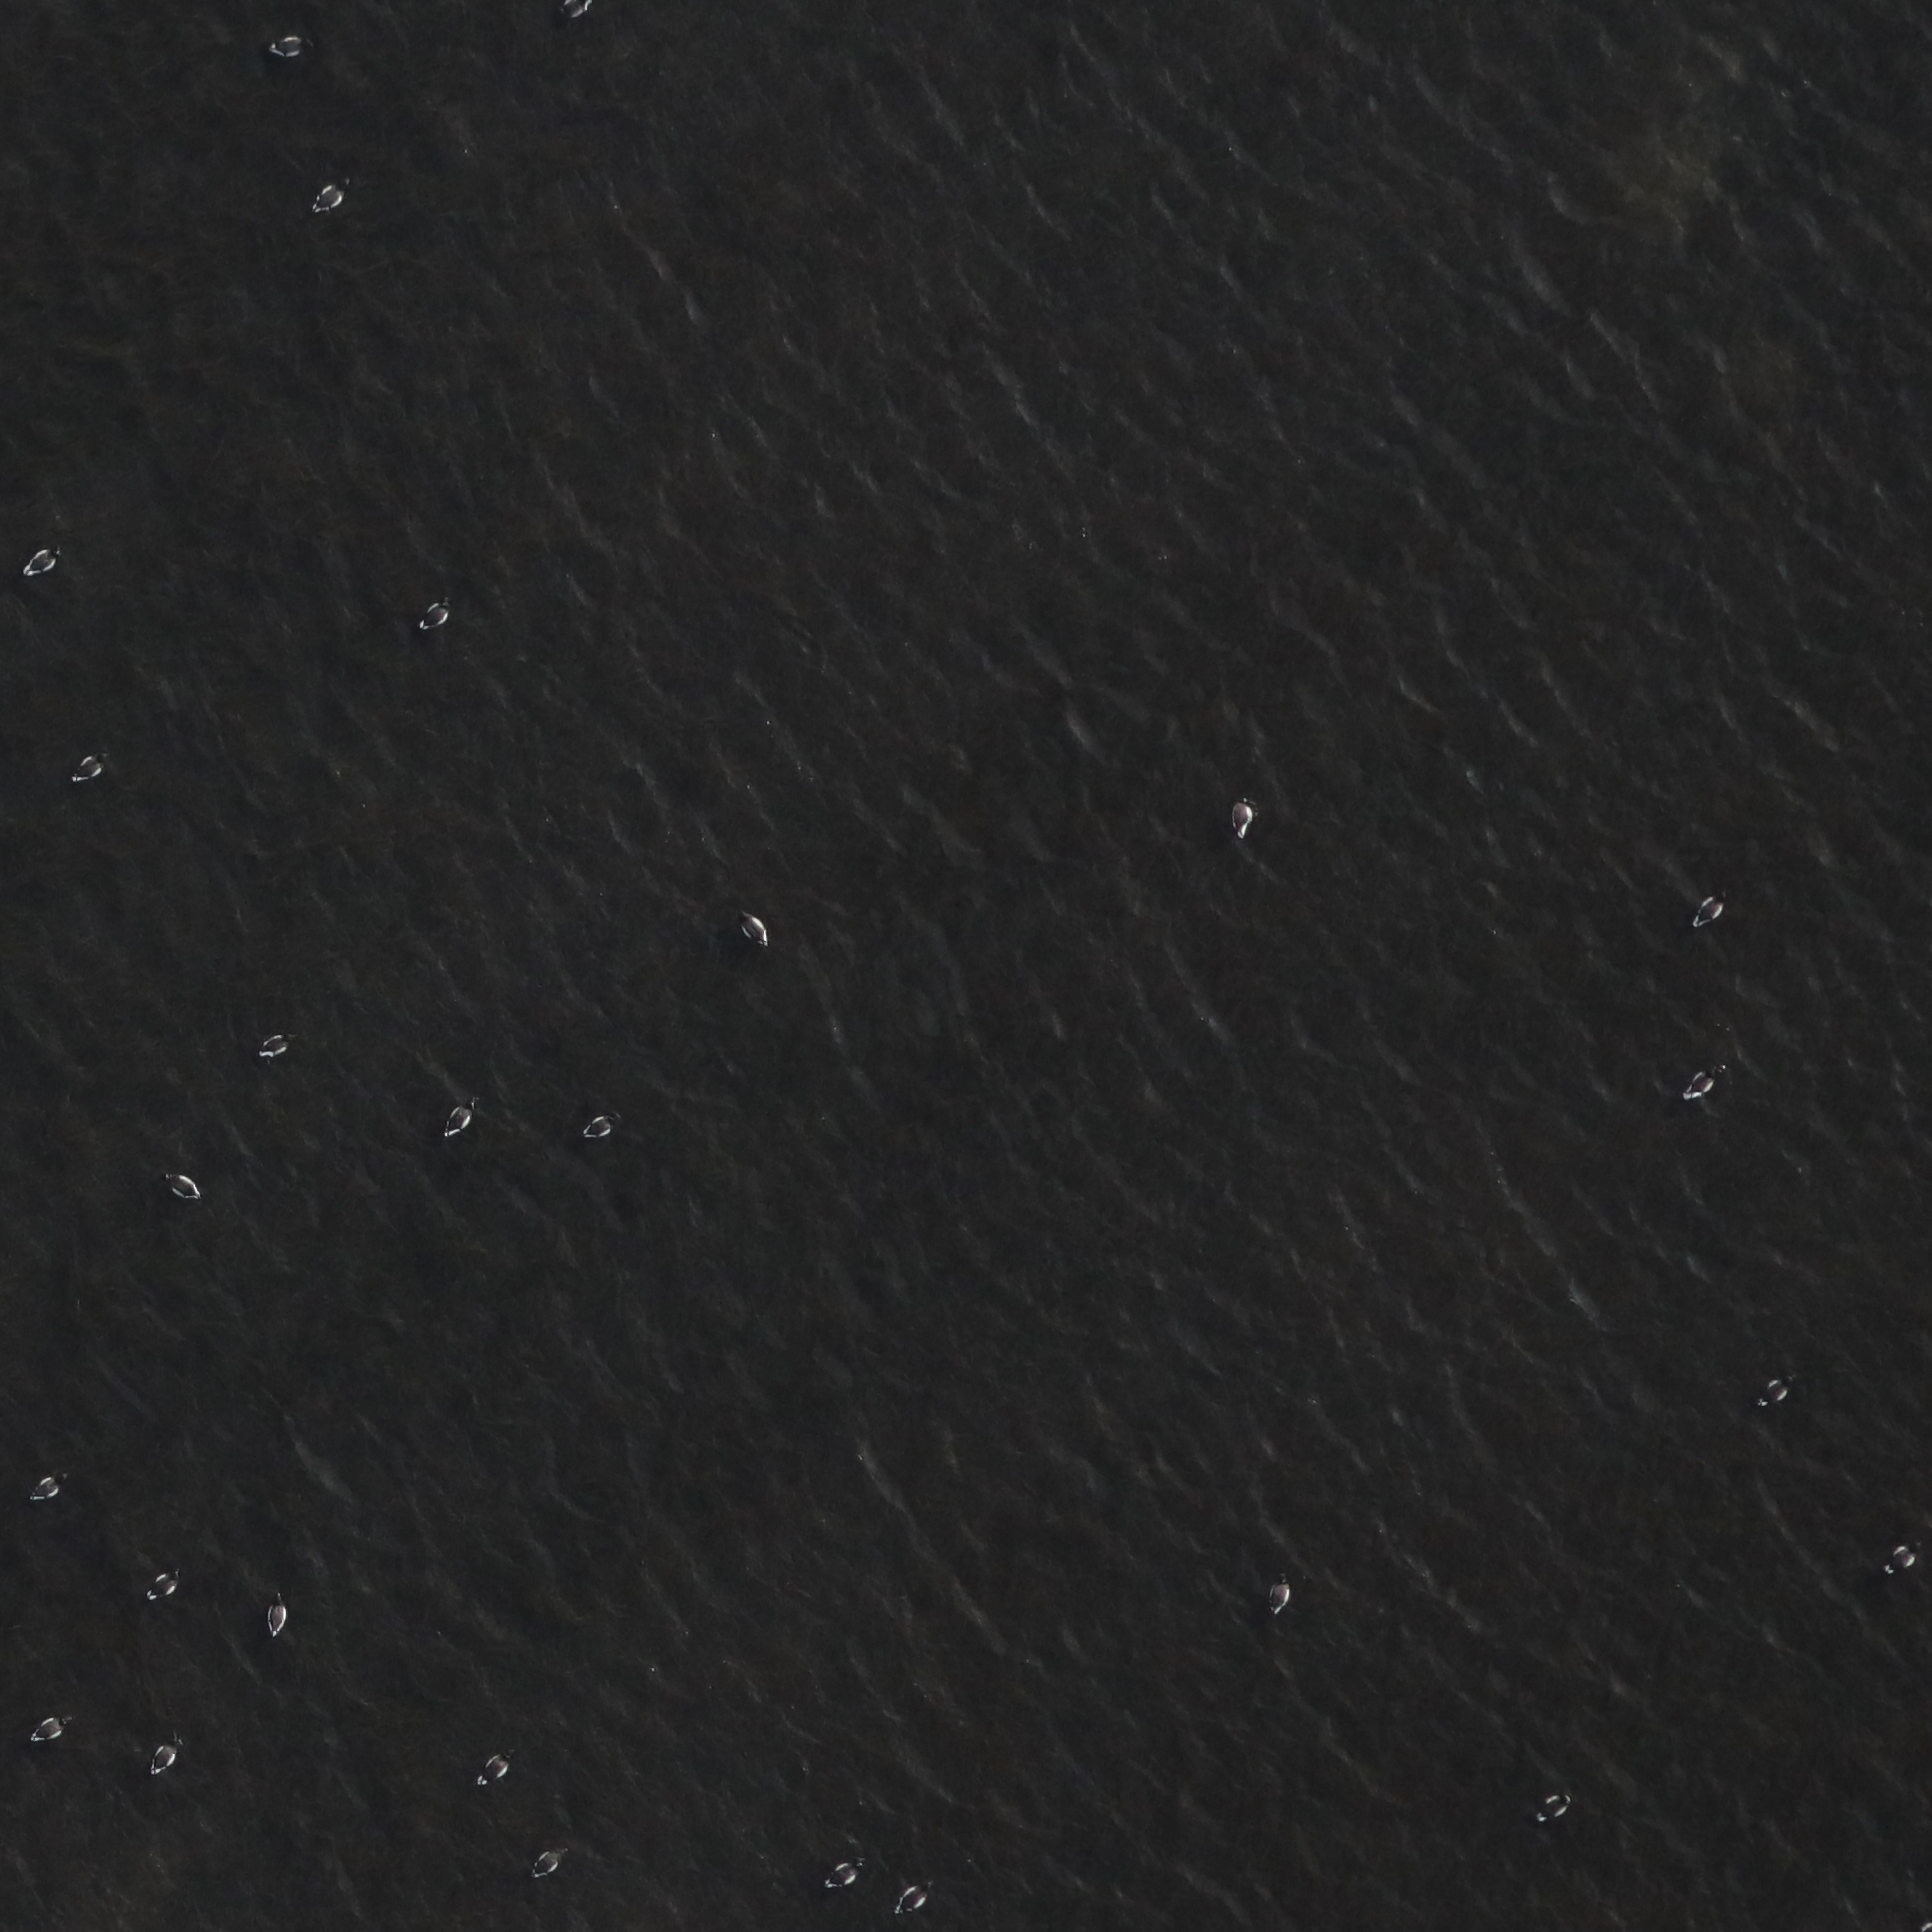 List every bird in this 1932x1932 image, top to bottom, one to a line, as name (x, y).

brant (576, 6)
brant (290, 46)
brant (330, 196)
brant (43, 562)
brant (435, 616)
brant (90, 768)
brant (1242, 815)
brant (1708, 910)
brant (752, 929)
brant (275, 1046)
brant (1701, 1083)
brant (459, 1117)
brant (600, 1127)
brant (184, 1186)
brant (1774, 1390)
brant (46, 1488)
brant (1902, 1557)
brant (163, 1585)
brant (1279, 1595)
brant (277, 1615)
brant (50, 1728)
brant (166, 1756)
brant (493, 1769)
brant (1554, 1806)
brant (547, 1863)
brant (844, 1873)
brant (914, 1898)